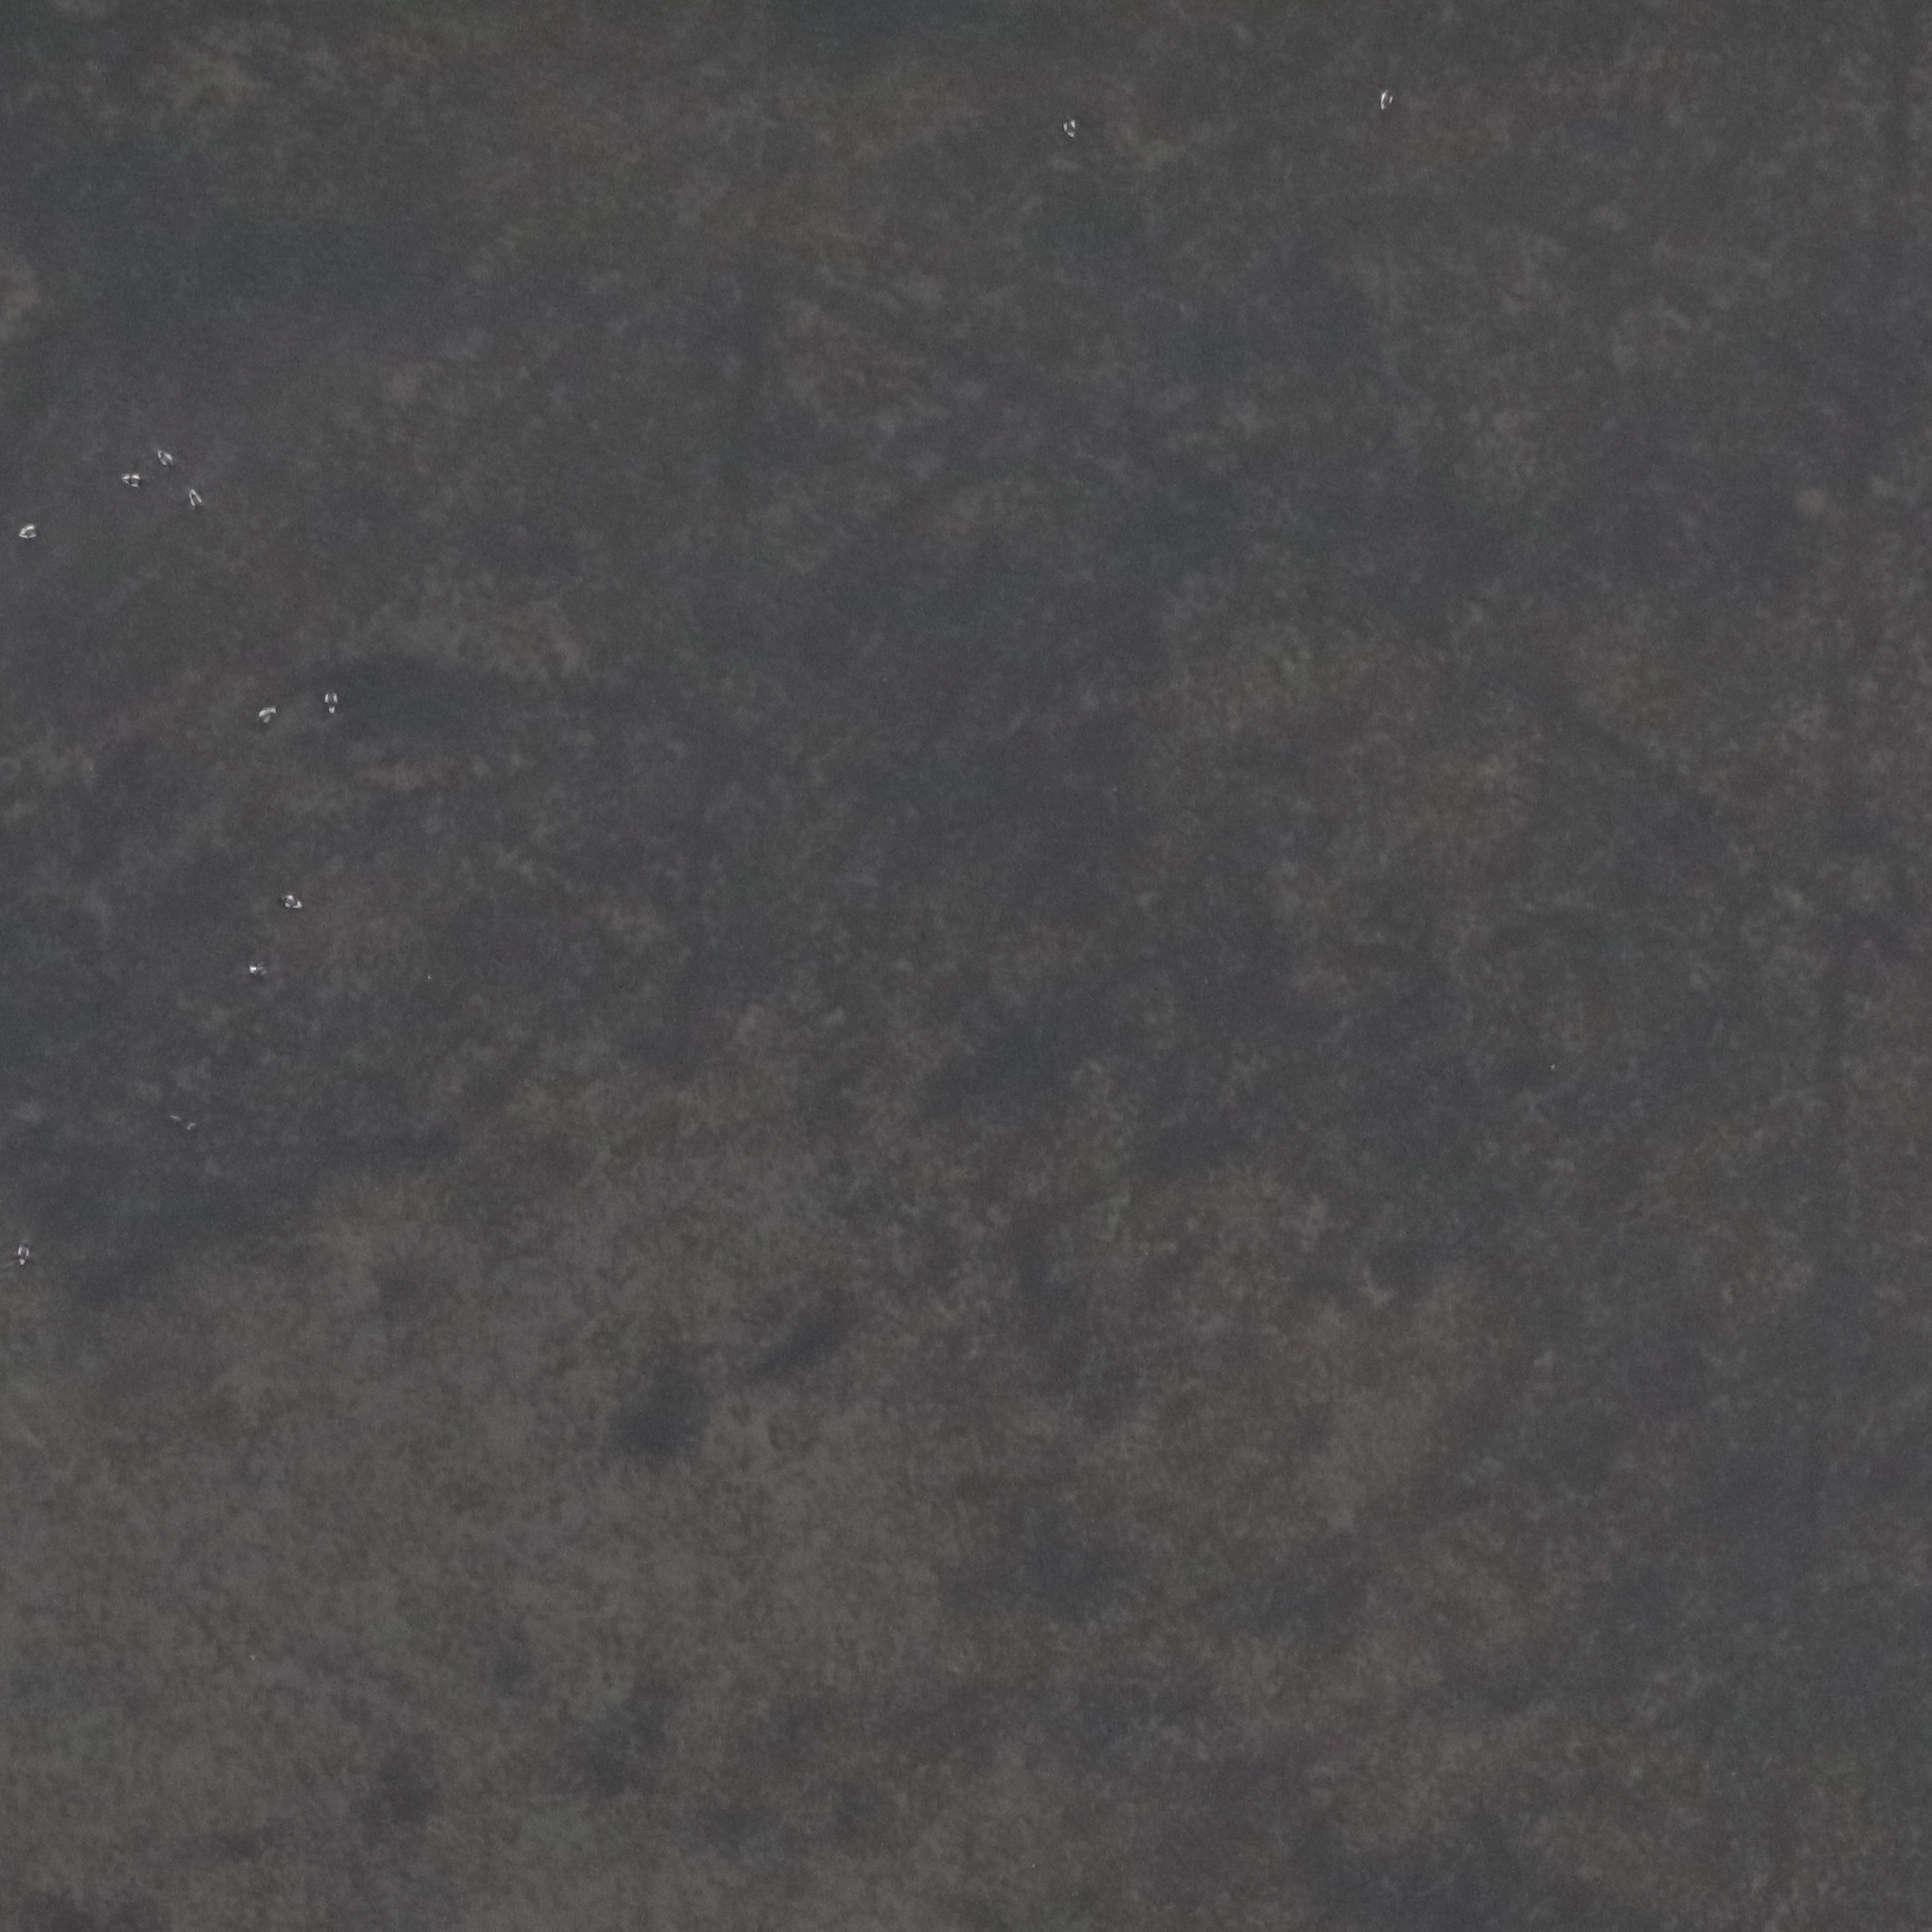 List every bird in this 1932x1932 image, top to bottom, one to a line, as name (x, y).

brant (1387, 100)
brant (1068, 125)
brant (166, 459)
brant (134, 481)
brant (196, 500)
brant (28, 532)
brant (331, 700)
brant (267, 715)
brant (291, 902)
brant (256, 970)
other bird (175, 1119)
other bird (191, 1126)
brant (24, 1253)